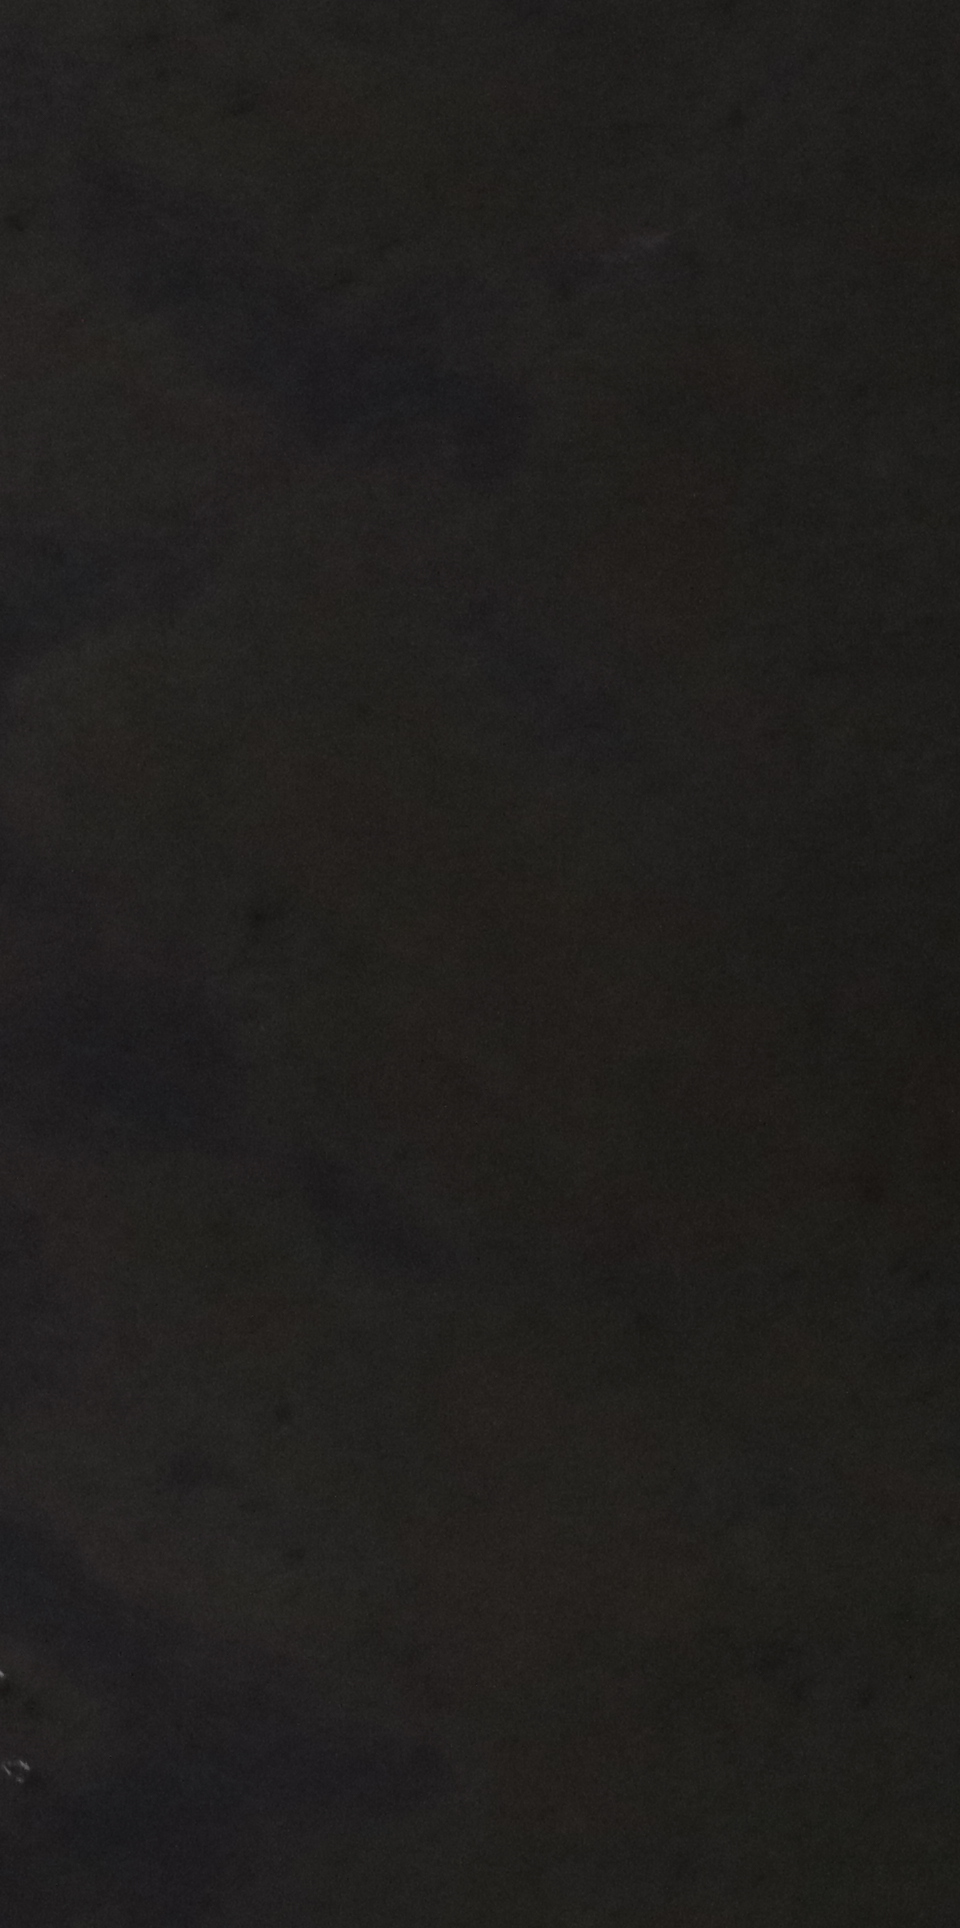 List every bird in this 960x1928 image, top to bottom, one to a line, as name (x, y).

brant (19, 1769)